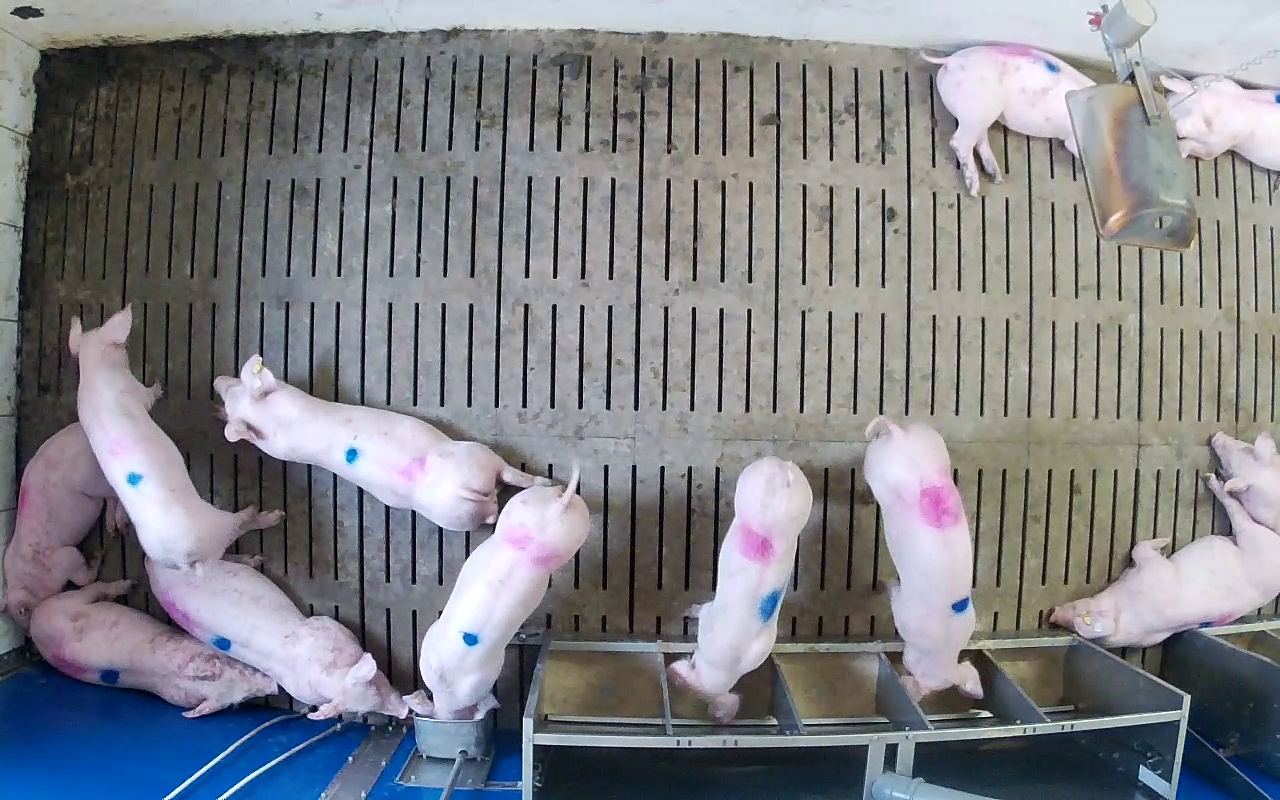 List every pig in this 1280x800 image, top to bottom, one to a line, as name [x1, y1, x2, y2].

pig [916, 38, 1098, 199]
pig [1159, 74, 1279, 172]
pig [70, 304, 255, 575]
pig [207, 353, 558, 534]
pig [862, 415, 986, 703]
pig [0, 421, 131, 638]
pig [1208, 428, 1279, 534]
pig [668, 455, 815, 723]
pig [401, 462, 593, 722]
pig [1048, 472, 1279, 651]
pig [145, 510, 411, 723]
pig [27, 578, 283, 720]